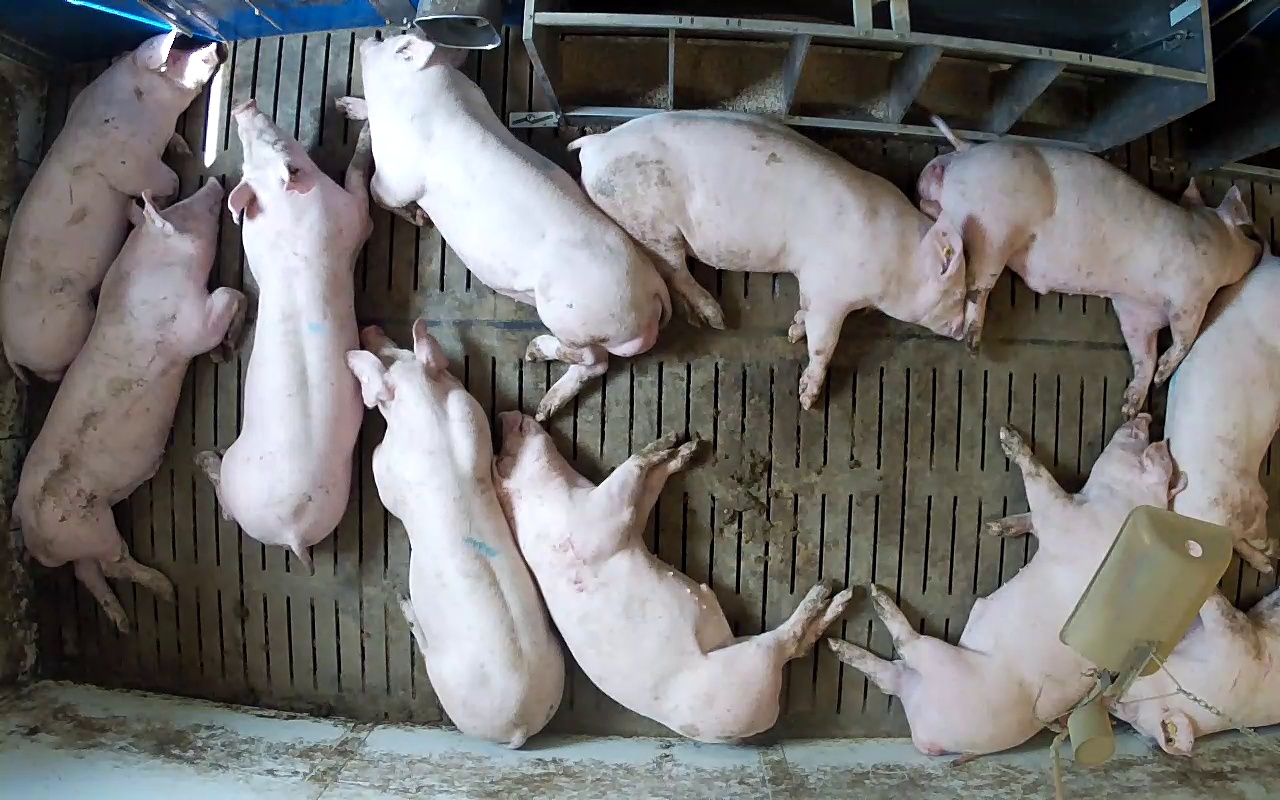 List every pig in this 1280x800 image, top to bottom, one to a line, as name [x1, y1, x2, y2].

pig [1, 32, 221, 386]
pig [335, 34, 676, 424]
pig [196, 99, 373, 568]
pig [568, 107, 966, 413]
pig [916, 113, 1263, 420]
pig [12, 176, 250, 637]
pig [1163, 224, 1279, 572]
pig [347, 317, 566, 750]
pig [492, 409, 853, 745]
pig [827, 412, 1190, 765]
pig [1098, 582, 1277, 758]